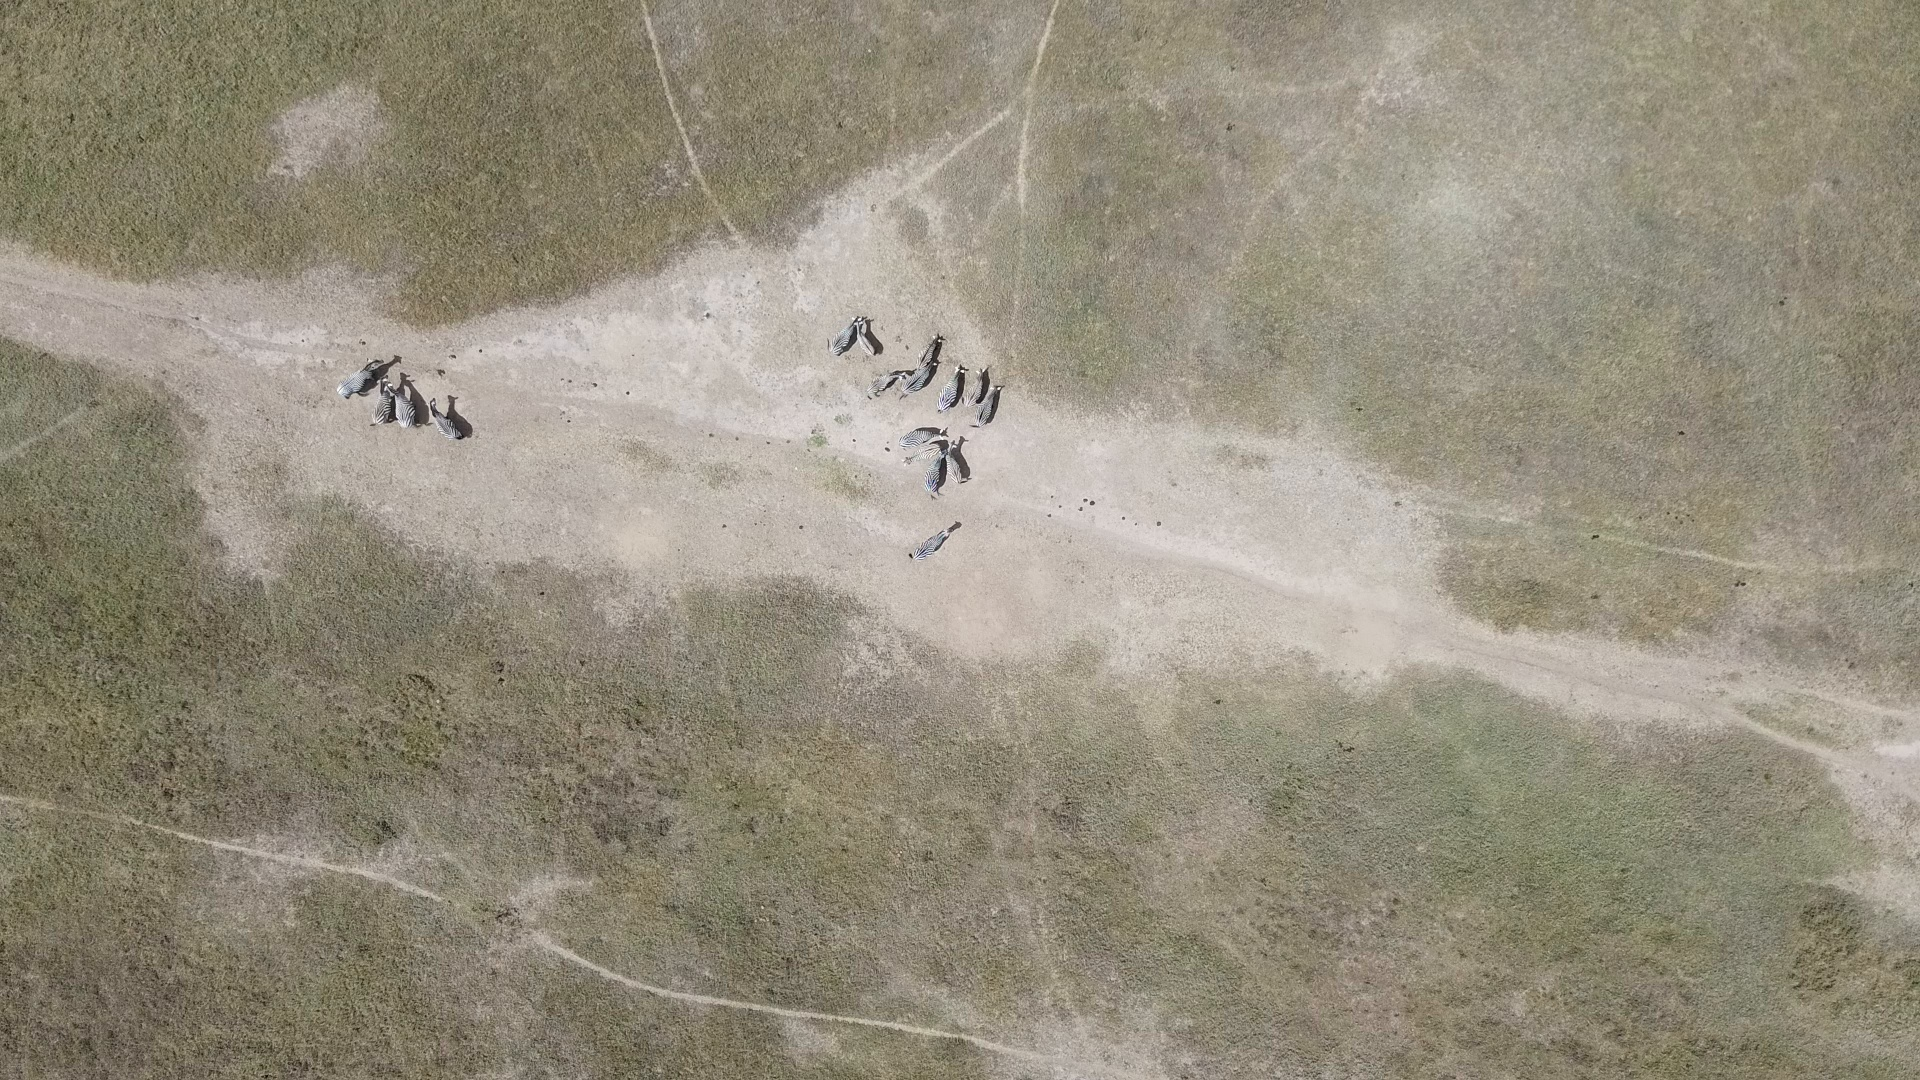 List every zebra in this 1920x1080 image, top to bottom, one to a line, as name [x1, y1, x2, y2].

zebra [832, 319, 859, 354]
zebra [854, 320, 883, 358]
zebra [917, 334, 944, 370]
zebra [338, 362, 382, 397]
zebra [936, 363, 965, 411]
zebra [903, 368, 932, 395]
zebra [965, 371, 985, 410]
zebra [865, 374, 896, 397]
zebra [380, 378, 419, 427]
zebra [371, 380, 394, 425]
zebra [976, 387, 998, 427]
zebra [426, 396, 466, 442]
zebra [900, 425, 948, 448]
zebra [946, 439, 969, 482]
zebra [898, 442, 942, 469]
zebra [927, 451, 945, 492]
zebra [914, 528, 952, 559]